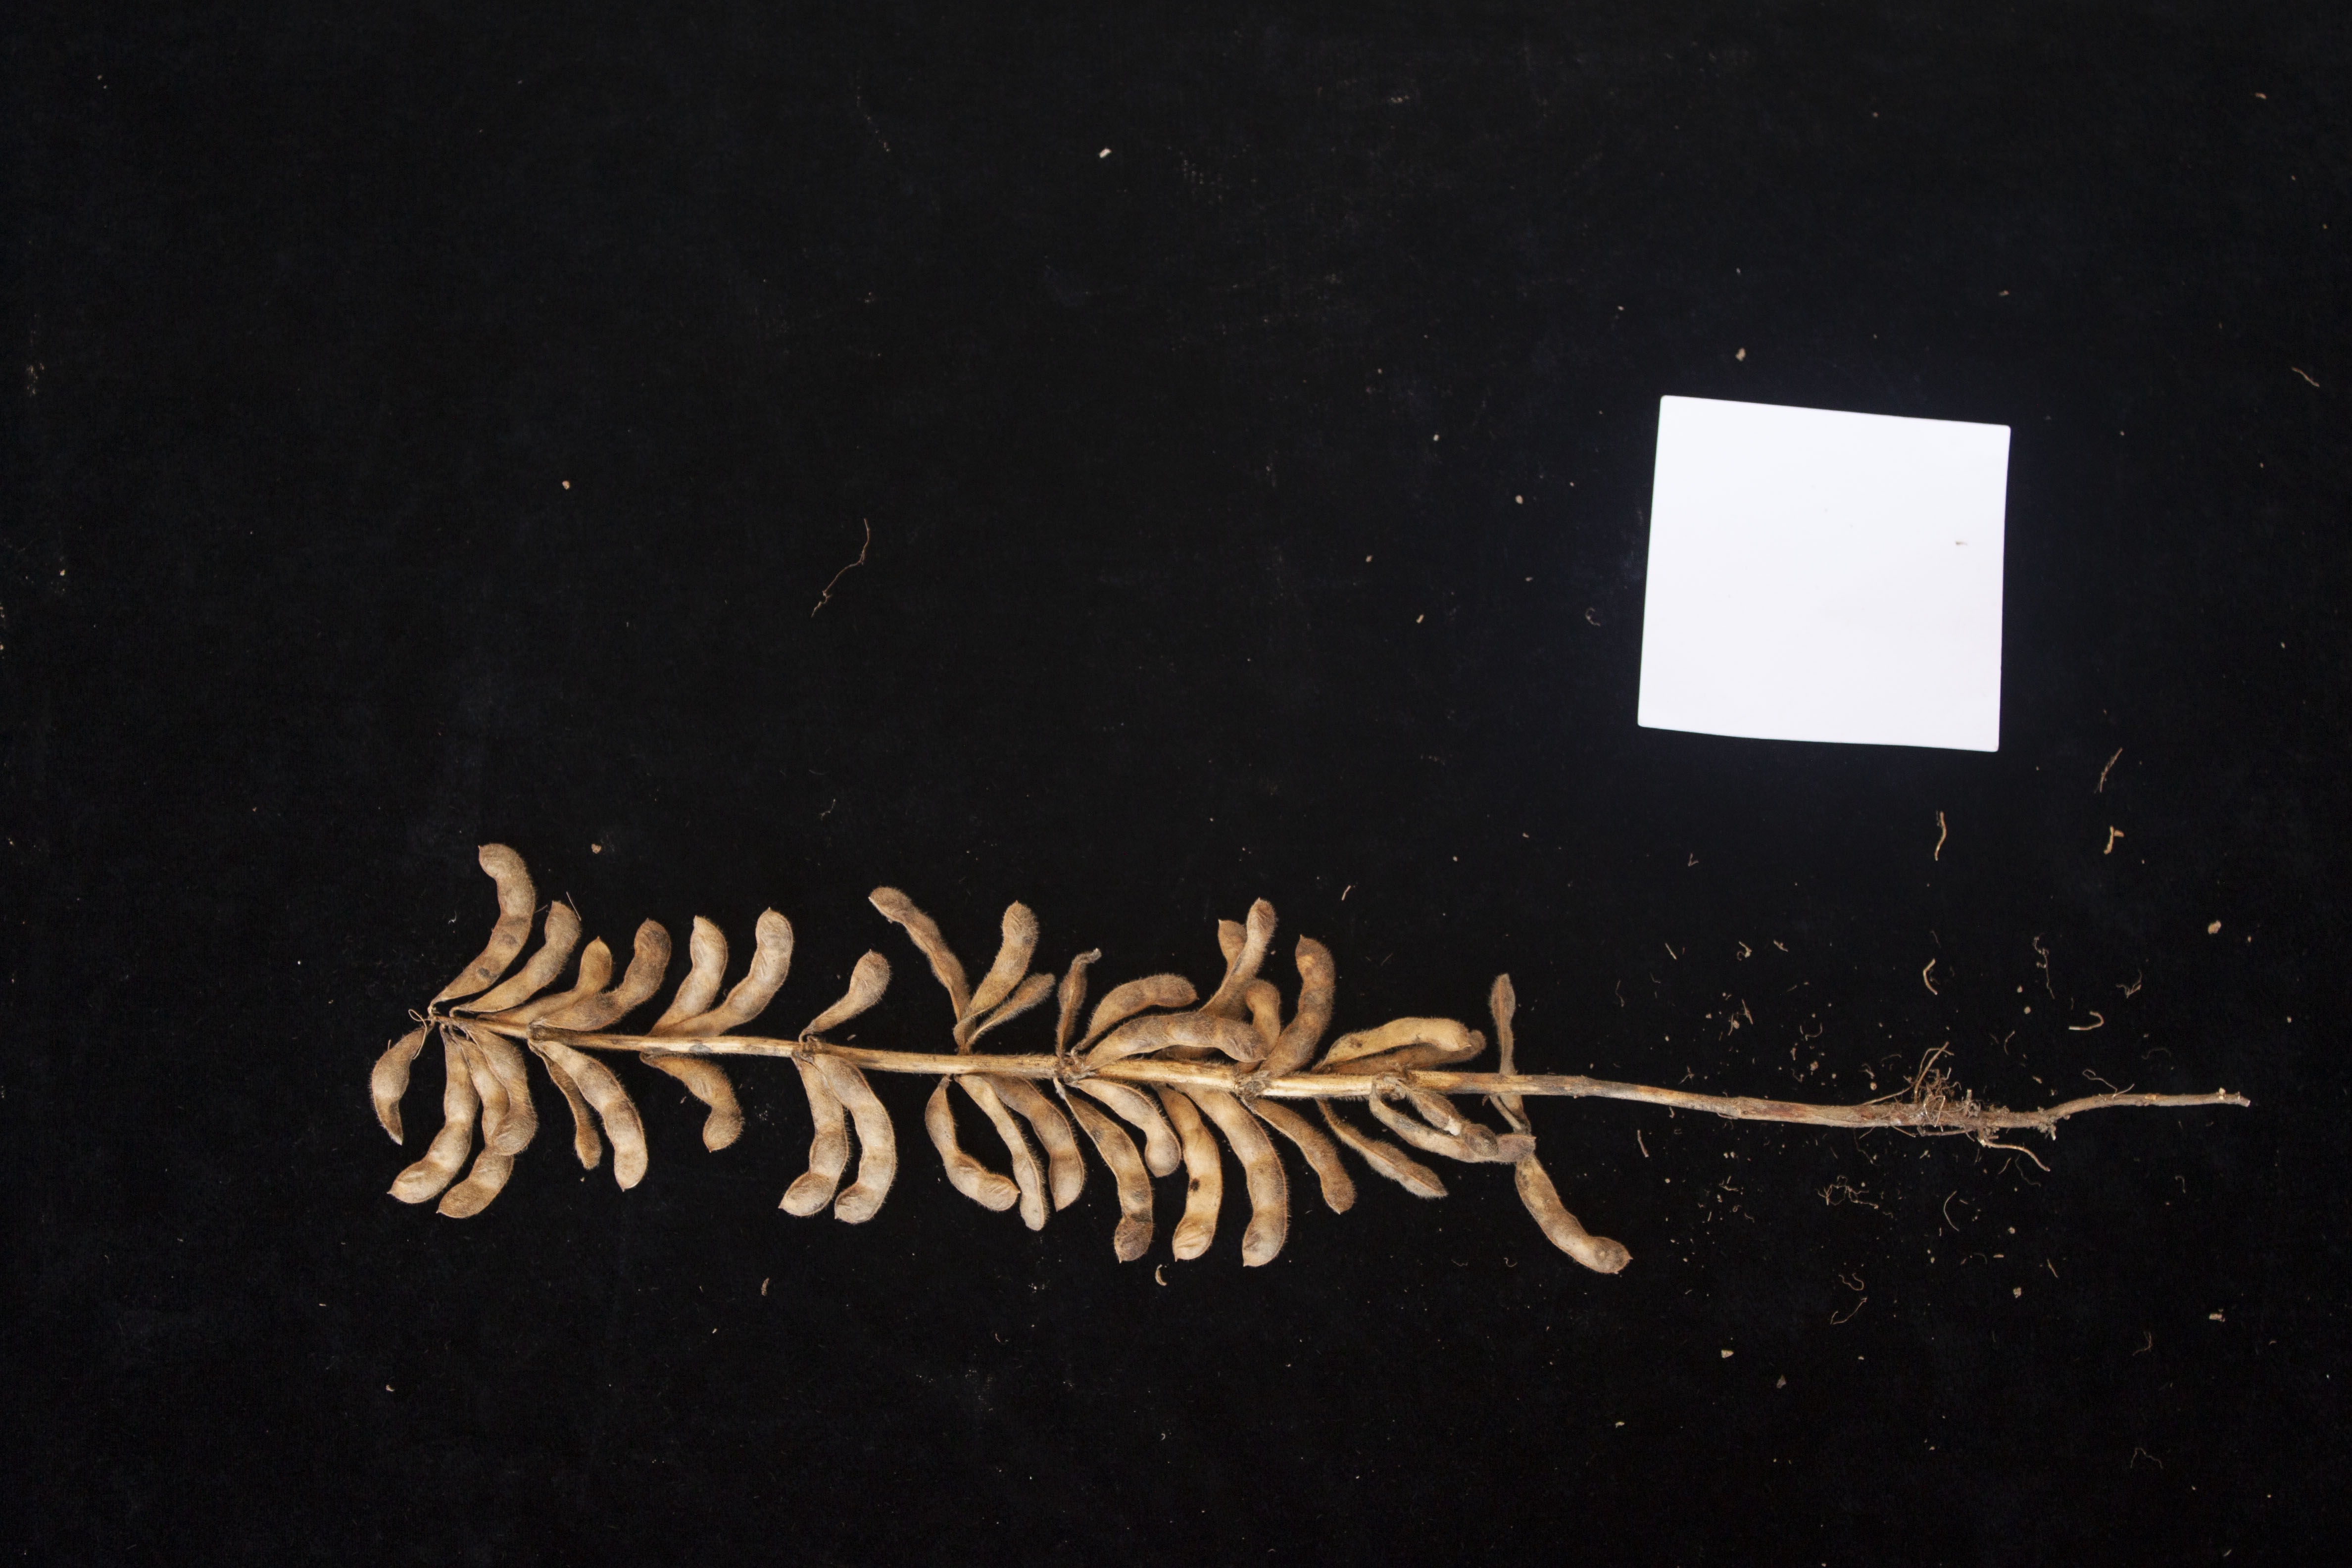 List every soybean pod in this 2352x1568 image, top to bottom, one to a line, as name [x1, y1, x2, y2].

soybean pod [432, 846, 534, 1007]
soybean pod [870, 889, 970, 1022]
soybean pod [1163, 899, 1276, 1058]
soybean pod [953, 901, 1038, 1047]
soybean pod [454, 903, 579, 1014]
soybean pod [663, 910, 792, 1041]
soybean pod [647, 915, 728, 1036]
soybean pod [1198, 920, 1244, 1014]
soybean pod [529, 921, 670, 1031]
soybean pod [479, 936, 613, 1027]
soybean pod [1240, 936, 1333, 1083]
soybean pod [1057, 949, 1094, 1058]
soybean pod [801, 951, 890, 1042]
soybean pod [1491, 973, 1523, 1121]
soybean pod [964, 973, 1054, 1049]
soybean pod [1083, 976, 1199, 1046]
soybean pod [1237, 978, 1280, 1072]
soybean pod [1082, 1012, 1264, 1073]
soybean pod [1314, 1018, 1469, 1070]
soybean pod [452, 1024, 538, 1155]
soybean pod [370, 1025, 426, 1146]
soybean pod [387, 1029, 477, 1204]
soybean pod [1318, 1031, 1485, 1073]
soybean pod [437, 1032, 514, 1220]
soybean pod [531, 1039, 648, 1194]
soybean pod [532, 1048, 600, 1172]
soybean pod [817, 1054, 896, 1223]
soybean pod [643, 1055, 741, 1153]
soybean pod [777, 1058, 851, 1217]
soybean pod [1393, 1073, 1468, 1136]
soybean pod [1067, 1075, 1180, 1178]
soybean pod [988, 1075, 1085, 1212]
soybean pod [925, 1076, 1018, 1213]
soybean pod [955, 1077, 1049, 1231]
soybean pod [1059, 1083, 1153, 1264]
soybean pod [1152, 1085, 1223, 1263]
soybean pod [1369, 1085, 1537, 1164]
soybean pod [1187, 1087, 1287, 1268]
soybean pod [1244, 1094, 1355, 1214]
soybean pod [1321, 1100, 1446, 1198]
soybean pod [1517, 1142, 1631, 1274]